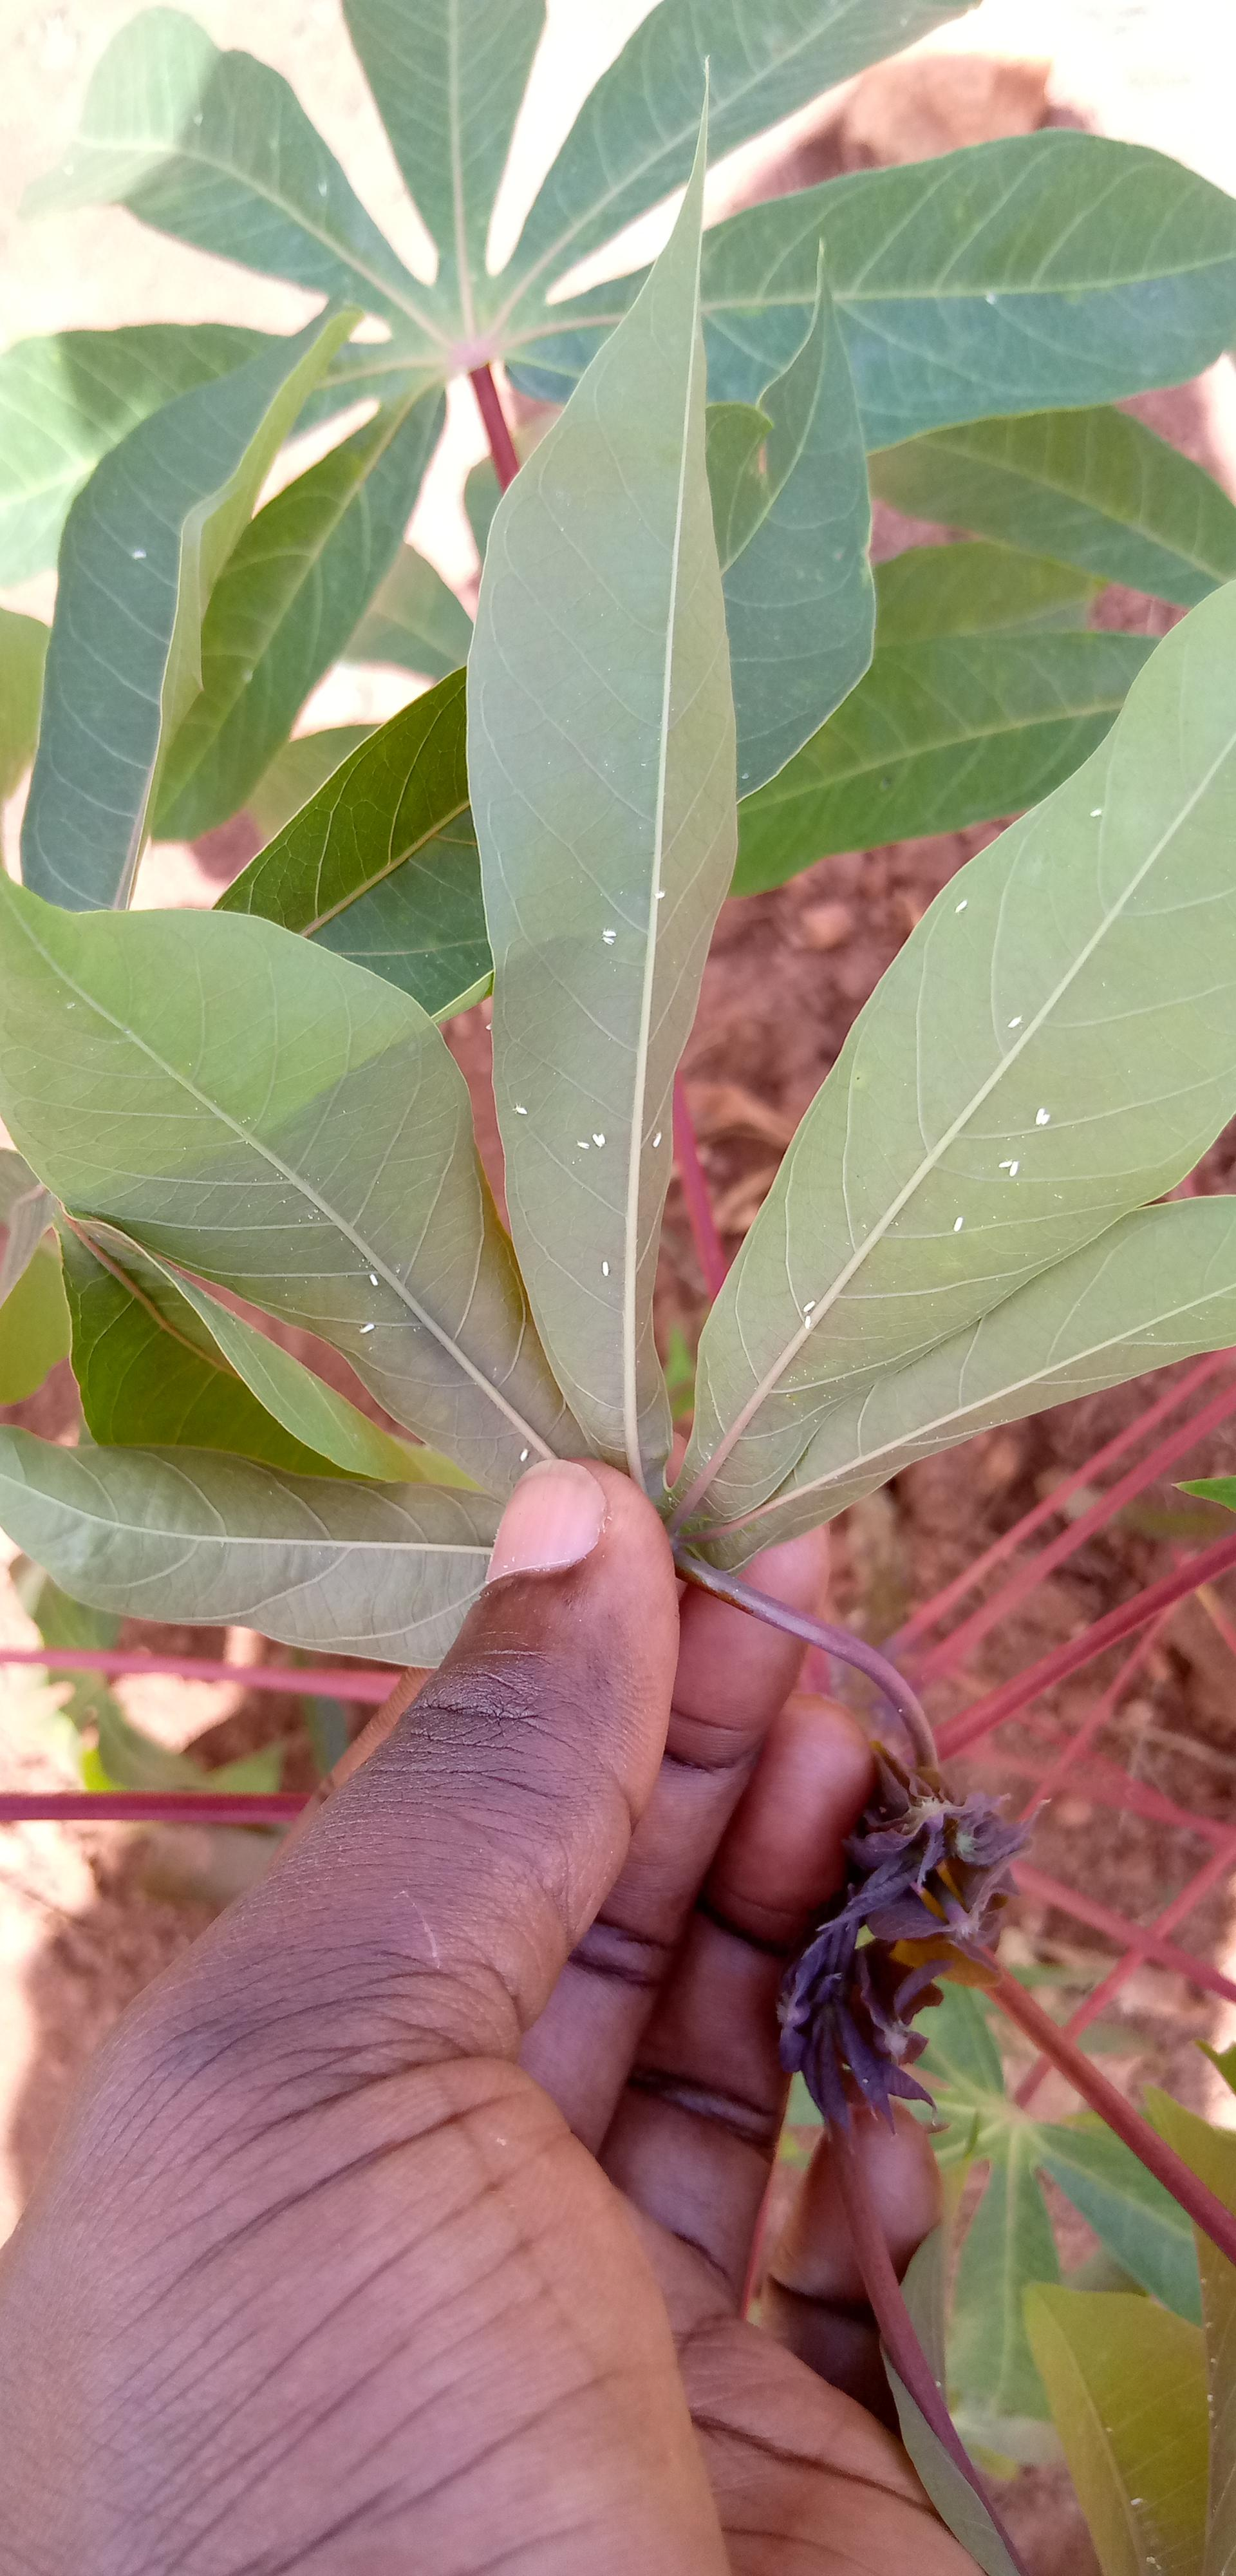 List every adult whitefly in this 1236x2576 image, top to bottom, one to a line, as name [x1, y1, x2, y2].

whitefly [984, 292, 997, 307]
whitefly [130, 548, 149, 562]
whitefly [1088, 806, 1103, 820]
whitefly [653, 889, 667, 901]
whitefly [952, 898, 969, 915]
whitefly [599, 927, 619, 938]
whitefly [601, 936, 616, 947]
whitefly [1006, 1014, 1025, 1030]
whitefly [512, 1103, 529, 1118]
whitefly [1034, 1106, 1043, 1126]
whitefly [1042, 1111, 1051, 1126]
whitefly [650, 1130, 662, 1150]
whitefly [593, 1133, 606, 1149]
whitefly [598, 1133, 608, 1146]
whitefly [576, 1137, 590, 1151]
whitefly [997, 1158, 1014, 1170]
whitefly [1008, 1160, 1020, 1179]
whitefly [951, 1216, 965, 1233]
whitefly [600, 1259, 612, 1278]
whitefly [369, 1272, 380, 1287]
whitefly [802, 1300, 817, 1312]
whitefly [803, 1314, 812, 1331]
whitefly [358, 1321, 375, 1335]
whitefly [518, 1447, 530, 1463]